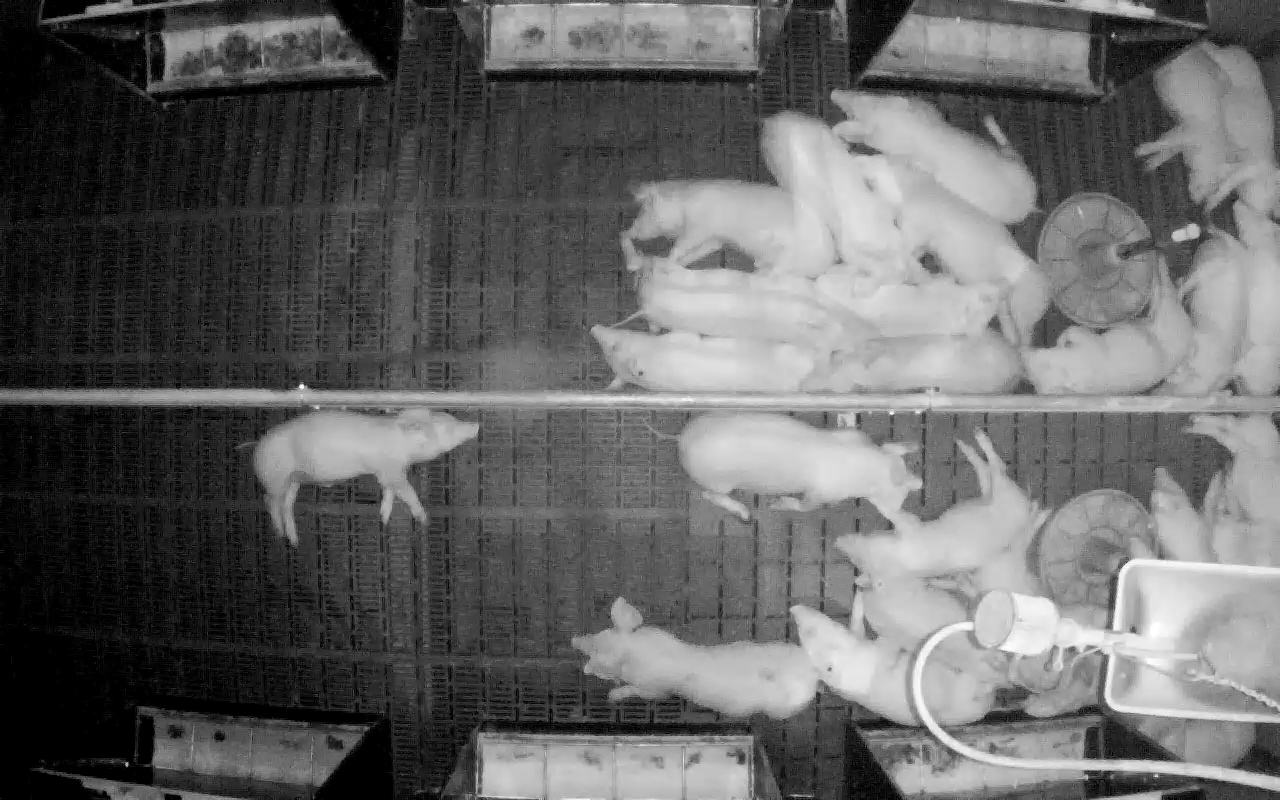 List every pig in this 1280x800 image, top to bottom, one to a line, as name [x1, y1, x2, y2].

pig [1198, 38, 1279, 218]
pig [1131, 43, 1234, 207]
pig [829, 86, 1044, 225]
pig [751, 108, 933, 300]
pig [848, 150, 1051, 347]
pig [621, 174, 839, 281]
pig [1205, 197, 1279, 394]
pig [1149, 225, 1252, 397]
pig [608, 236, 881, 352]
pig [1018, 256, 1195, 394]
pig [811, 263, 1011, 339]
pig [587, 322, 815, 392]
pig [799, 331, 1025, 394]
pig [232, 404, 481, 547]
pig [644, 409, 927, 522]
pig [1180, 411, 1280, 567]
pig [833, 425, 1033, 590]
pig [1145, 466, 1228, 565]
pig [969, 498, 1113, 630]
pig [861, 575, 1017, 703]
pig [571, 595, 820, 719]
pig [790, 604, 998, 727]
pig [1183, 718, 1258, 768]